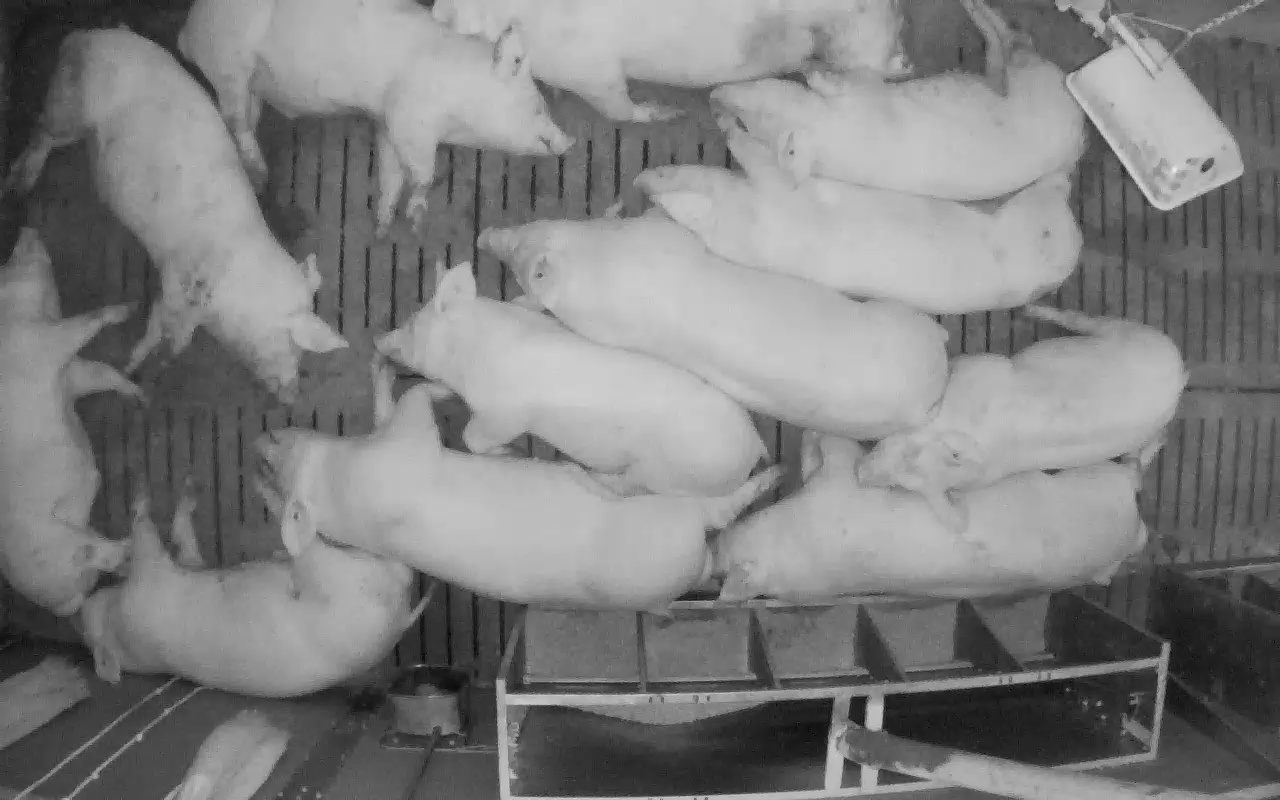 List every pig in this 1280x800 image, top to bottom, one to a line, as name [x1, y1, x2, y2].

pig [177, 0, 578, 241]
pig [709, 0, 1090, 204]
pig [431, 2, 915, 123]
pig [6, 28, 349, 406]
pig [631, 109, 1091, 317]
pig [474, 195, 950, 443]
pig [3, 226, 152, 618]
pig [373, 256, 773, 499]
pig [854, 302, 1192, 536]
pig [250, 365, 789, 608]
pig [707, 429, 1169, 604]
pig [68, 469, 436, 699]